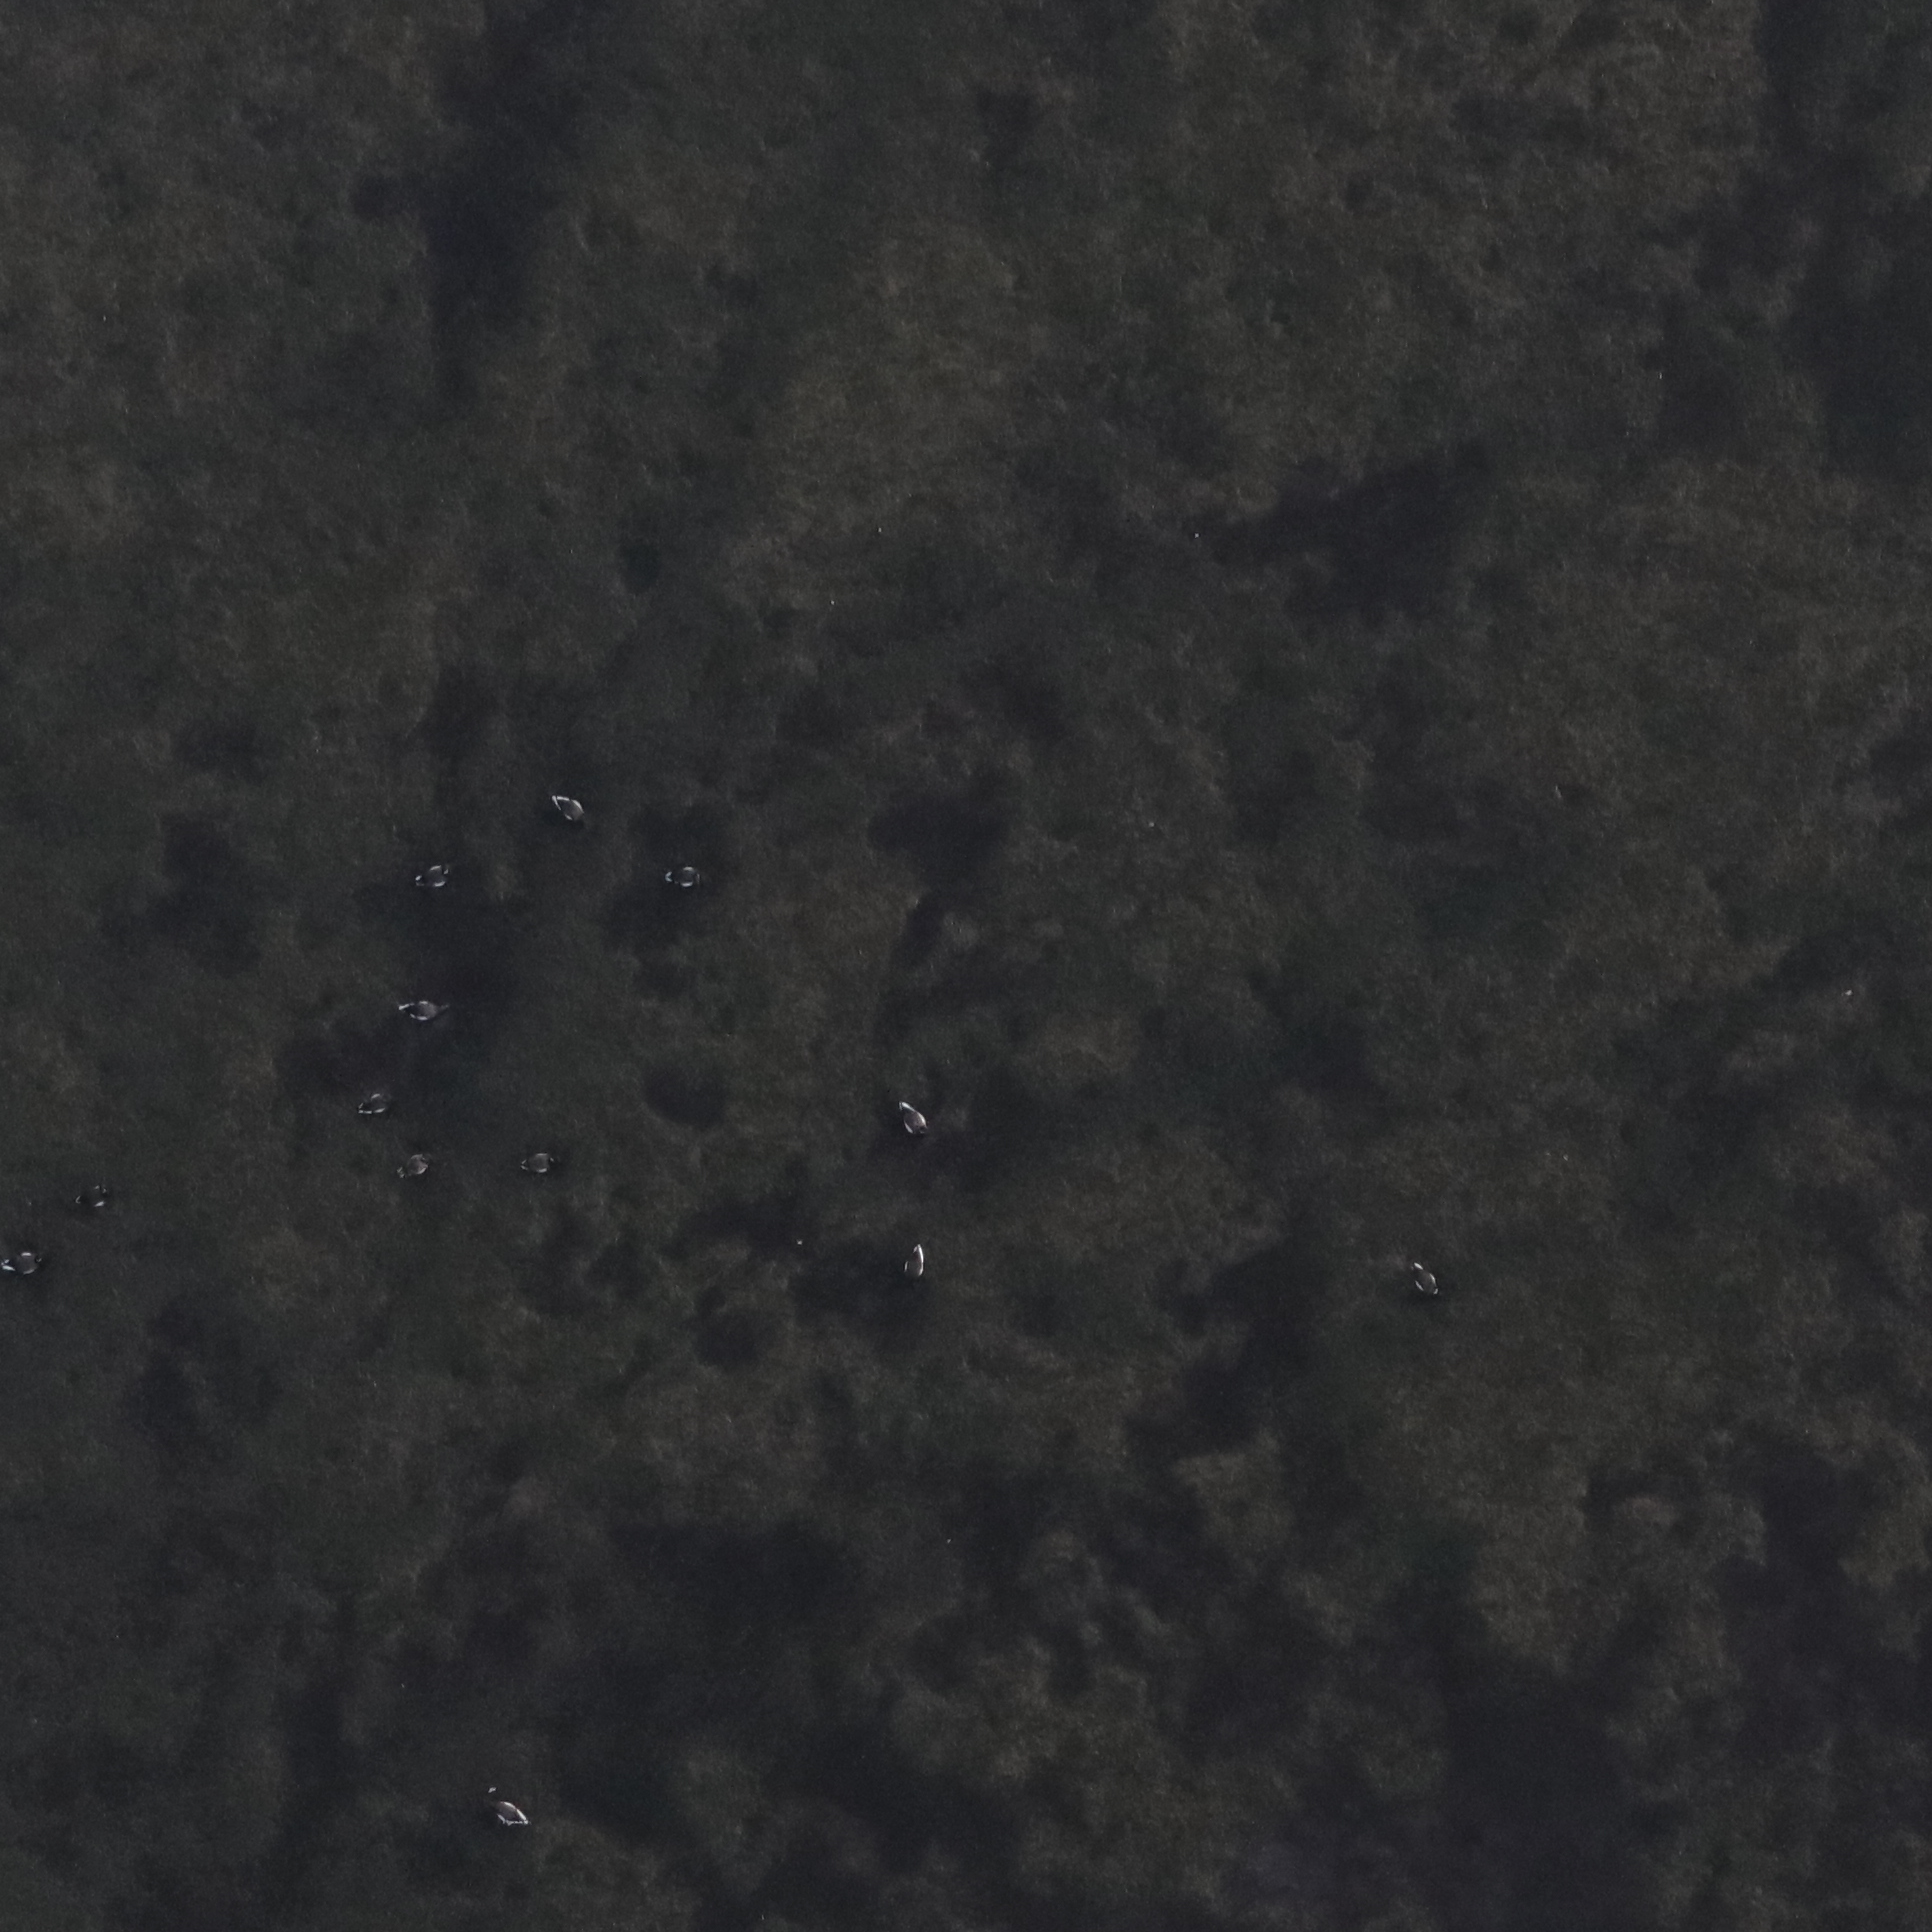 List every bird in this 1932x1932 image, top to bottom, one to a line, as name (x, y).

brant (570, 808)
brant (435, 876)
brant (684, 876)
brant (424, 1009)
brant (375, 1103)
brant (913, 1118)
brant (540, 1162)
brant (416, 1164)
brant (94, 1195)
brant (25, 1262)
brant (914, 1264)
brant (1424, 1278)
brant (509, 1812)